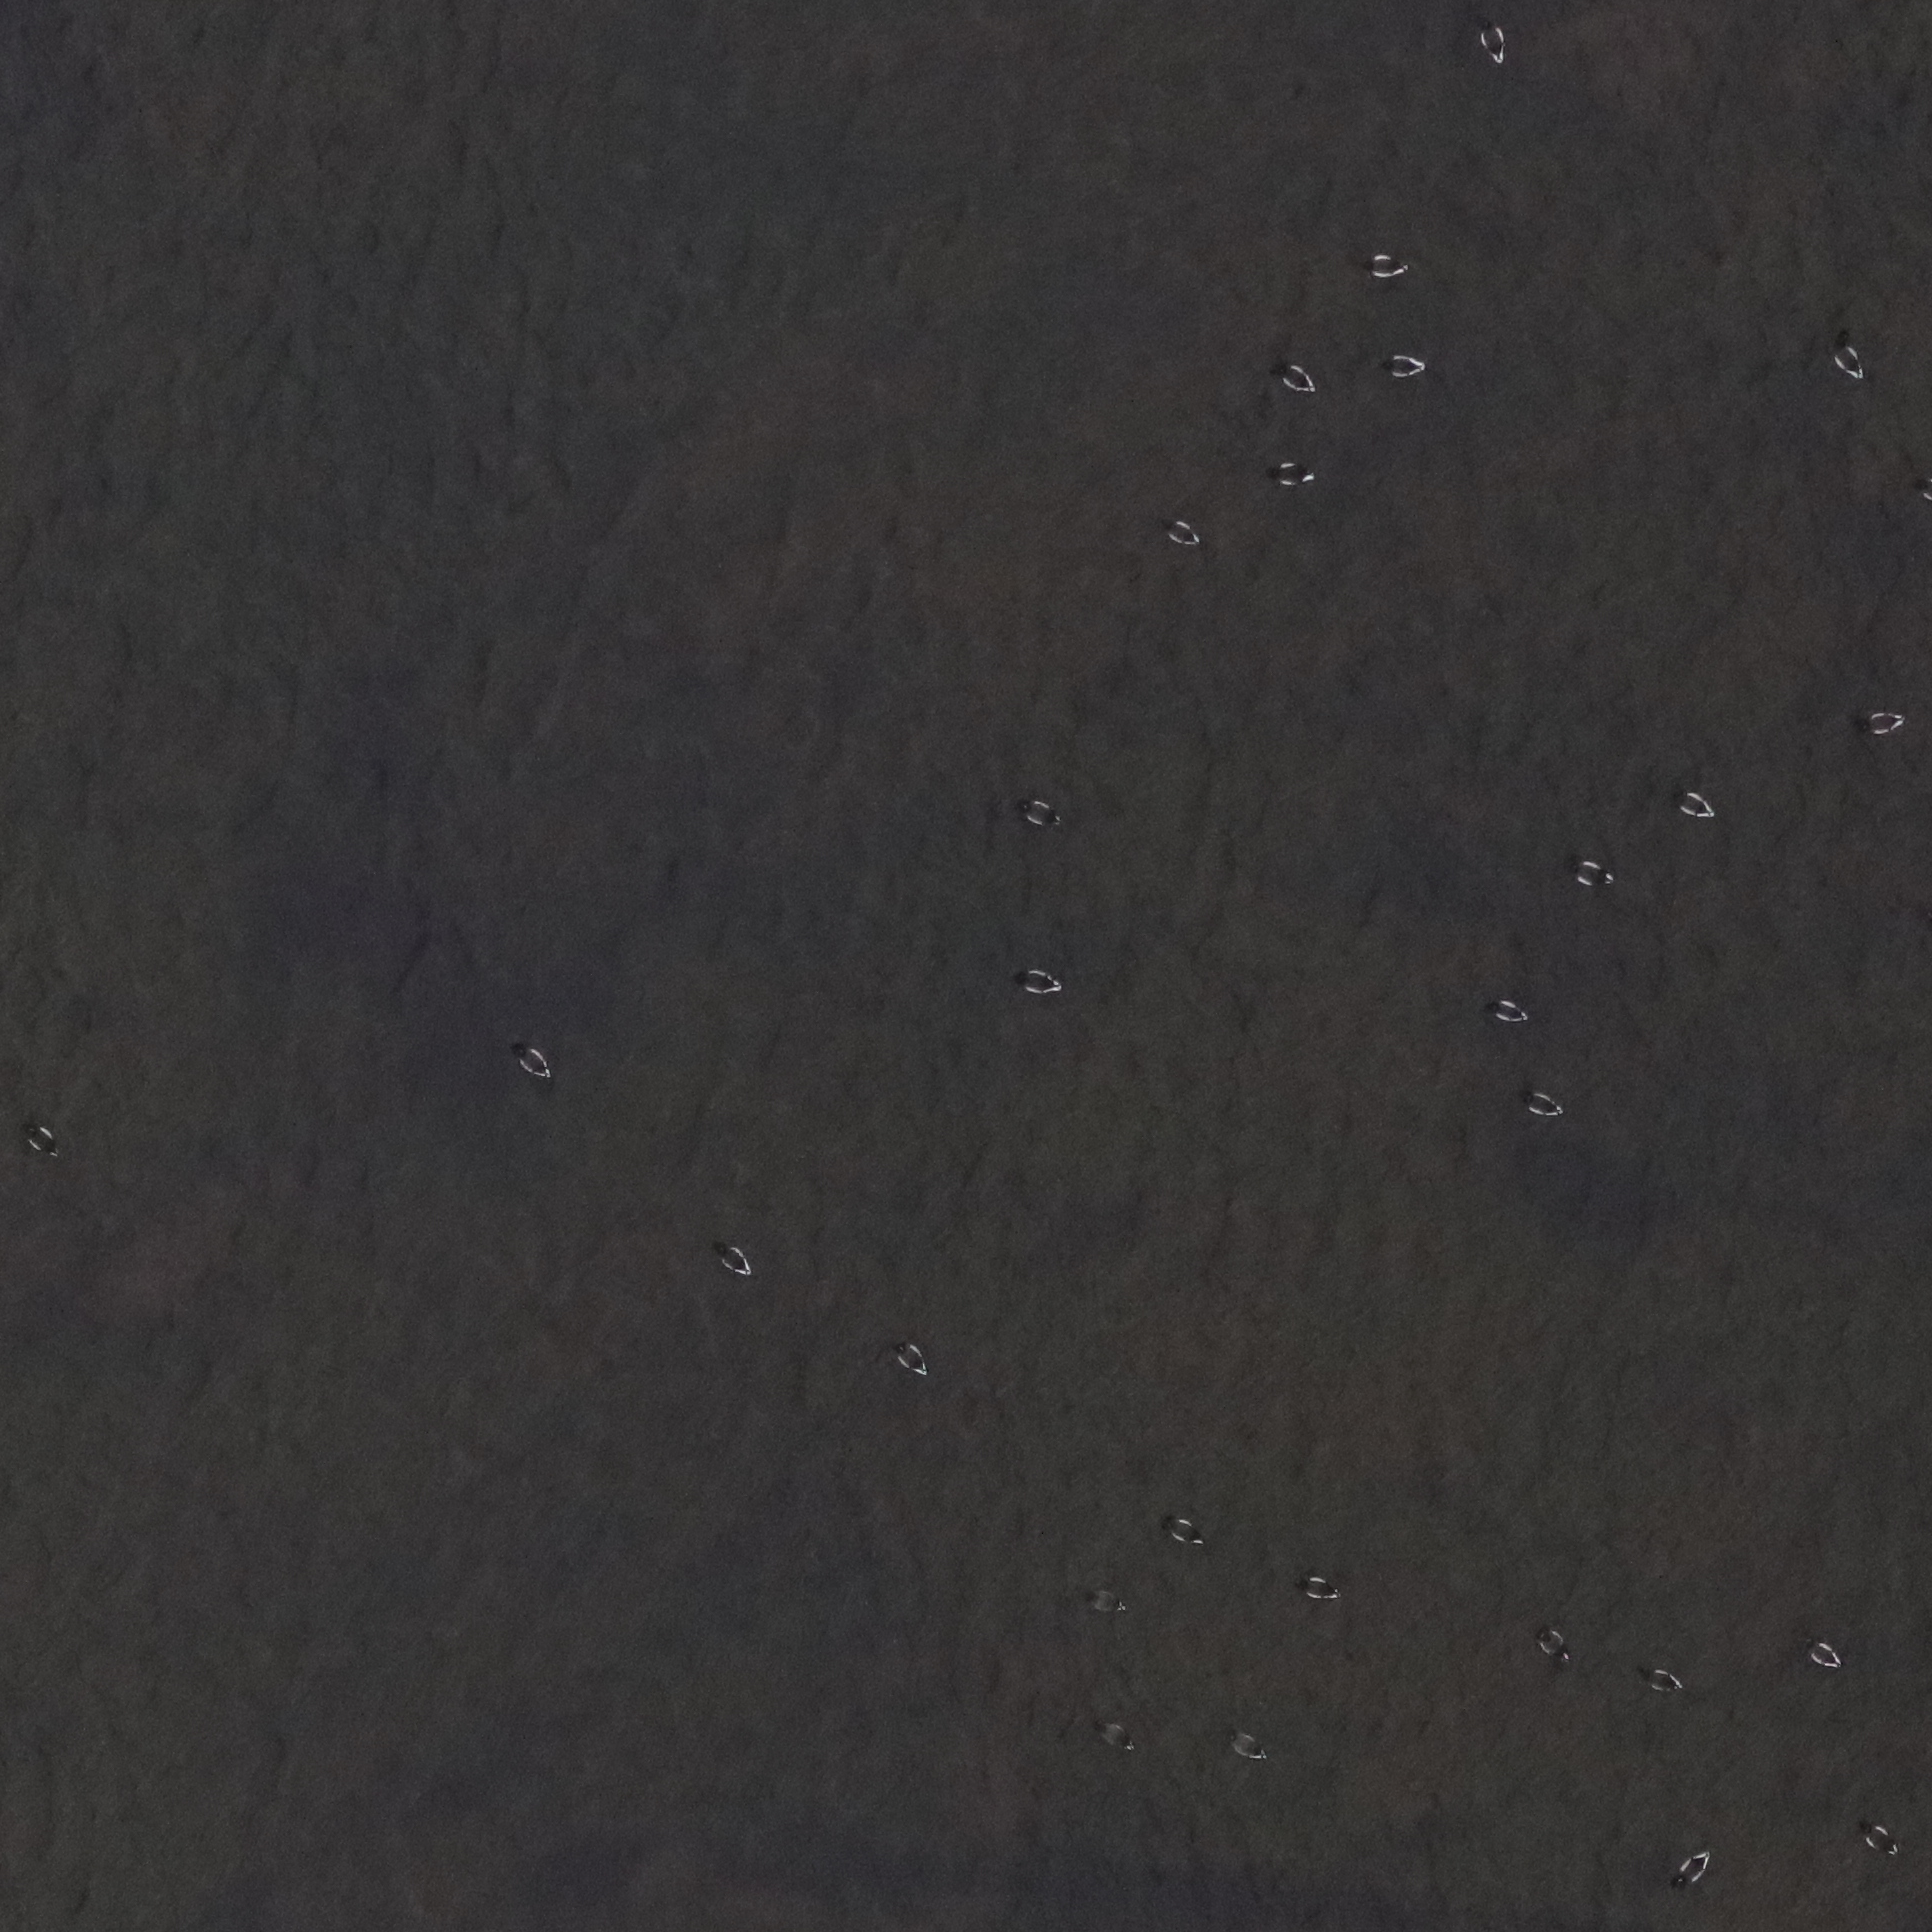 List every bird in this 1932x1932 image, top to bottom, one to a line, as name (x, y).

brant (1492, 41)
brant (1386, 267)
brant (1849, 360)
brant (1402, 366)
brant (1297, 379)
brant (1292, 475)
brant (1182, 533)
brant (1882, 722)
brant (1694, 805)
brant (1040, 813)
brant (1592, 874)
brant (1039, 982)
brant (1508, 1011)
brant (534, 1062)
brant (1543, 1104)
brant (43, 1140)
brant (734, 1260)
brant (912, 1357)
brant (1183, 1530)
brant (1320, 1589)
brant (1107, 1602)
brant (1553, 1644)
brant (1824, 1654)
brant (1662, 1679)
brant (1117, 1735)
brant (1247, 1746)
brant (1879, 1838)
brant (1693, 1868)